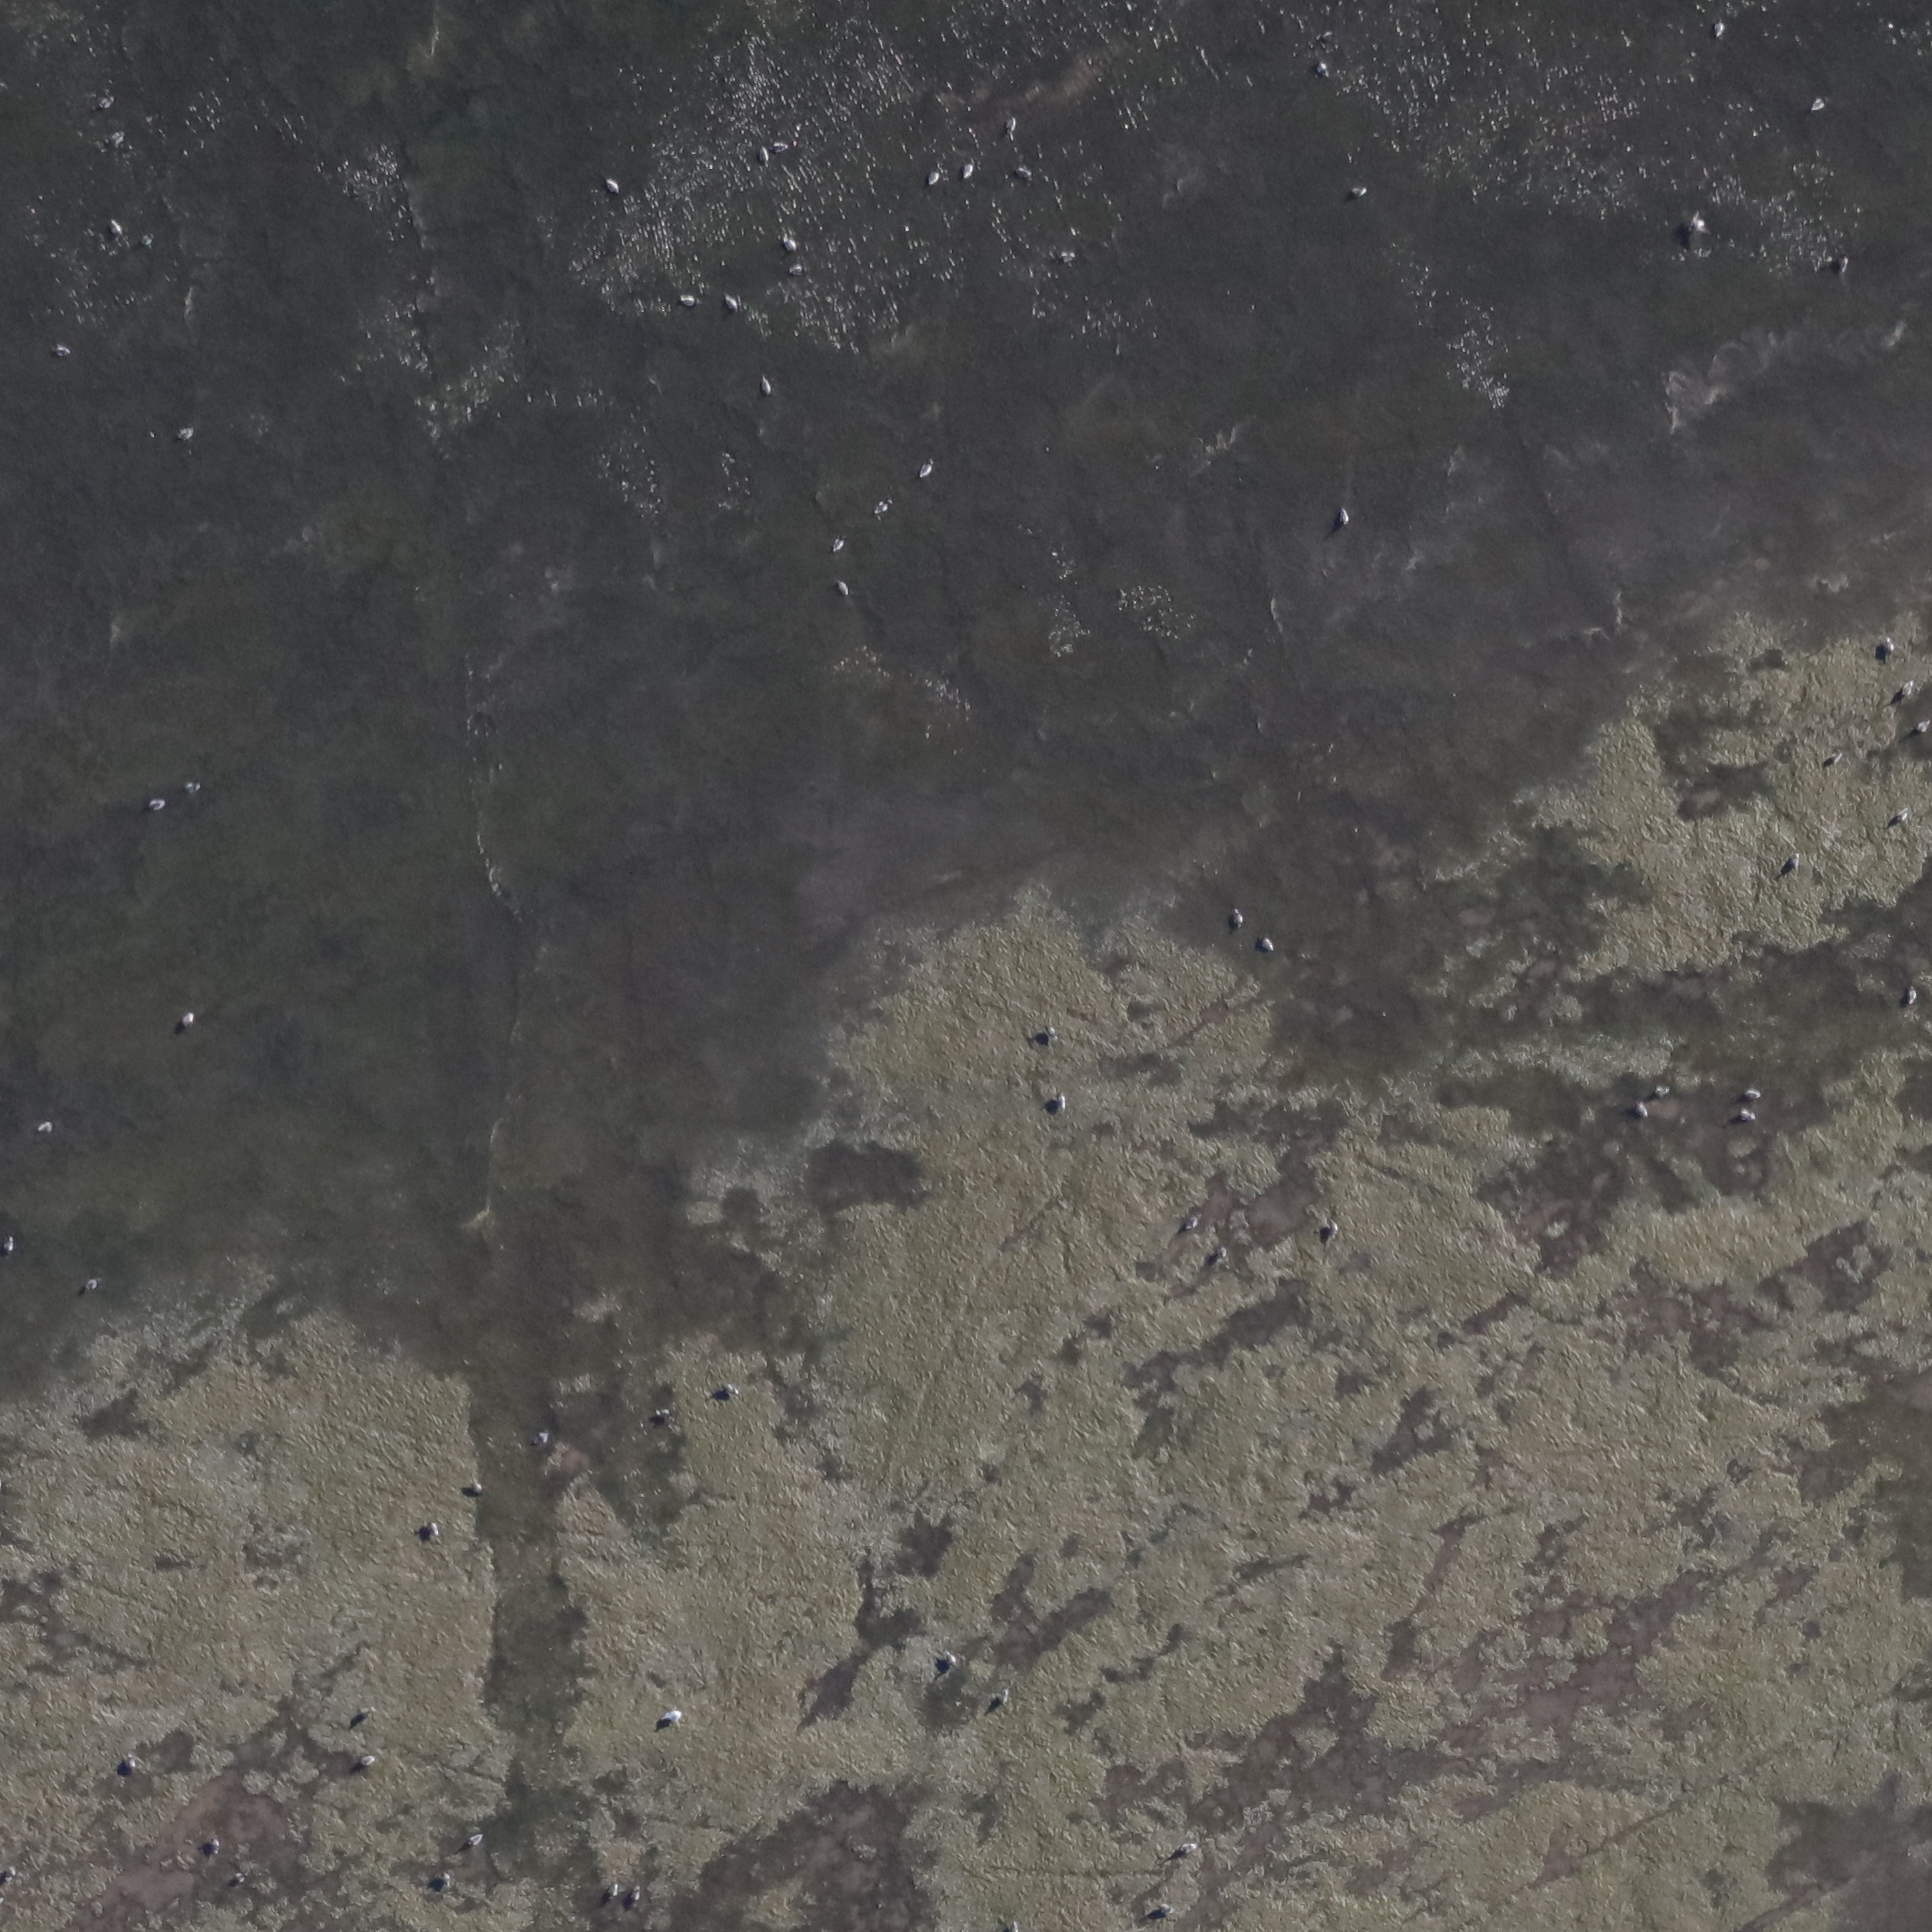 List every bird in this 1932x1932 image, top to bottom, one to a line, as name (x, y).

brant (1719, 33)
brant (1330, 43)
brant (1325, 74)
brant (109, 104)
brant (1825, 107)
brant (1017, 128)
brant (121, 146)
brant (777, 147)
brant (763, 164)
brant (971, 167)
brant (1027, 175)
brant (935, 179)
brant (615, 187)
brant (1361, 190)
brant (1700, 226)
brant (121, 229)
brant (155, 236)
brant (790, 243)
brant (1074, 254)
brant (1846, 267)
brant (799, 270)
brant (692, 298)
brant (731, 304)
brant (63, 350)
brant (763, 379)
brant (188, 439)
brant (926, 472)
brant (885, 514)
brant (1348, 517)
brant (841, 545)
brant (845, 583)
brant (1893, 648)
brant (1906, 678)
brant (1927, 725)
brant (1841, 751)
brant (197, 794)
brant (155, 808)
brant (1907, 814)
brant (1800, 857)
brant (1238, 915)
brant (1277, 946)
brant (1924, 994)
brant (196, 1014)
brant (1054, 1036)
brant (1666, 1091)
brant (1752, 1095)
brant (1060, 1107)
brant (1646, 1109)
brant (1739, 1121)
brant (47, 1128)
brant (1187, 1214)
brant (1331, 1222)
brant (13, 1241)
brant (1230, 1247)
brant (92, 1285)
brant (738, 1388)
brant (676, 1408)
brant (542, 1435)
brant (481, 1491)
brant (441, 1527)
brant (950, 1660)
brant (1004, 1699)
brant (366, 1706)
gull (673, 1716)
brant (375, 1760)
brant (136, 1766)
brant (480, 1837)
brant (1189, 1837)
brant (215, 1838)
brant (4, 1868)
brant (449, 1879)
brant (243, 1886)
brant (611, 1892)
brant (637, 1897)
brant (1170, 1912)